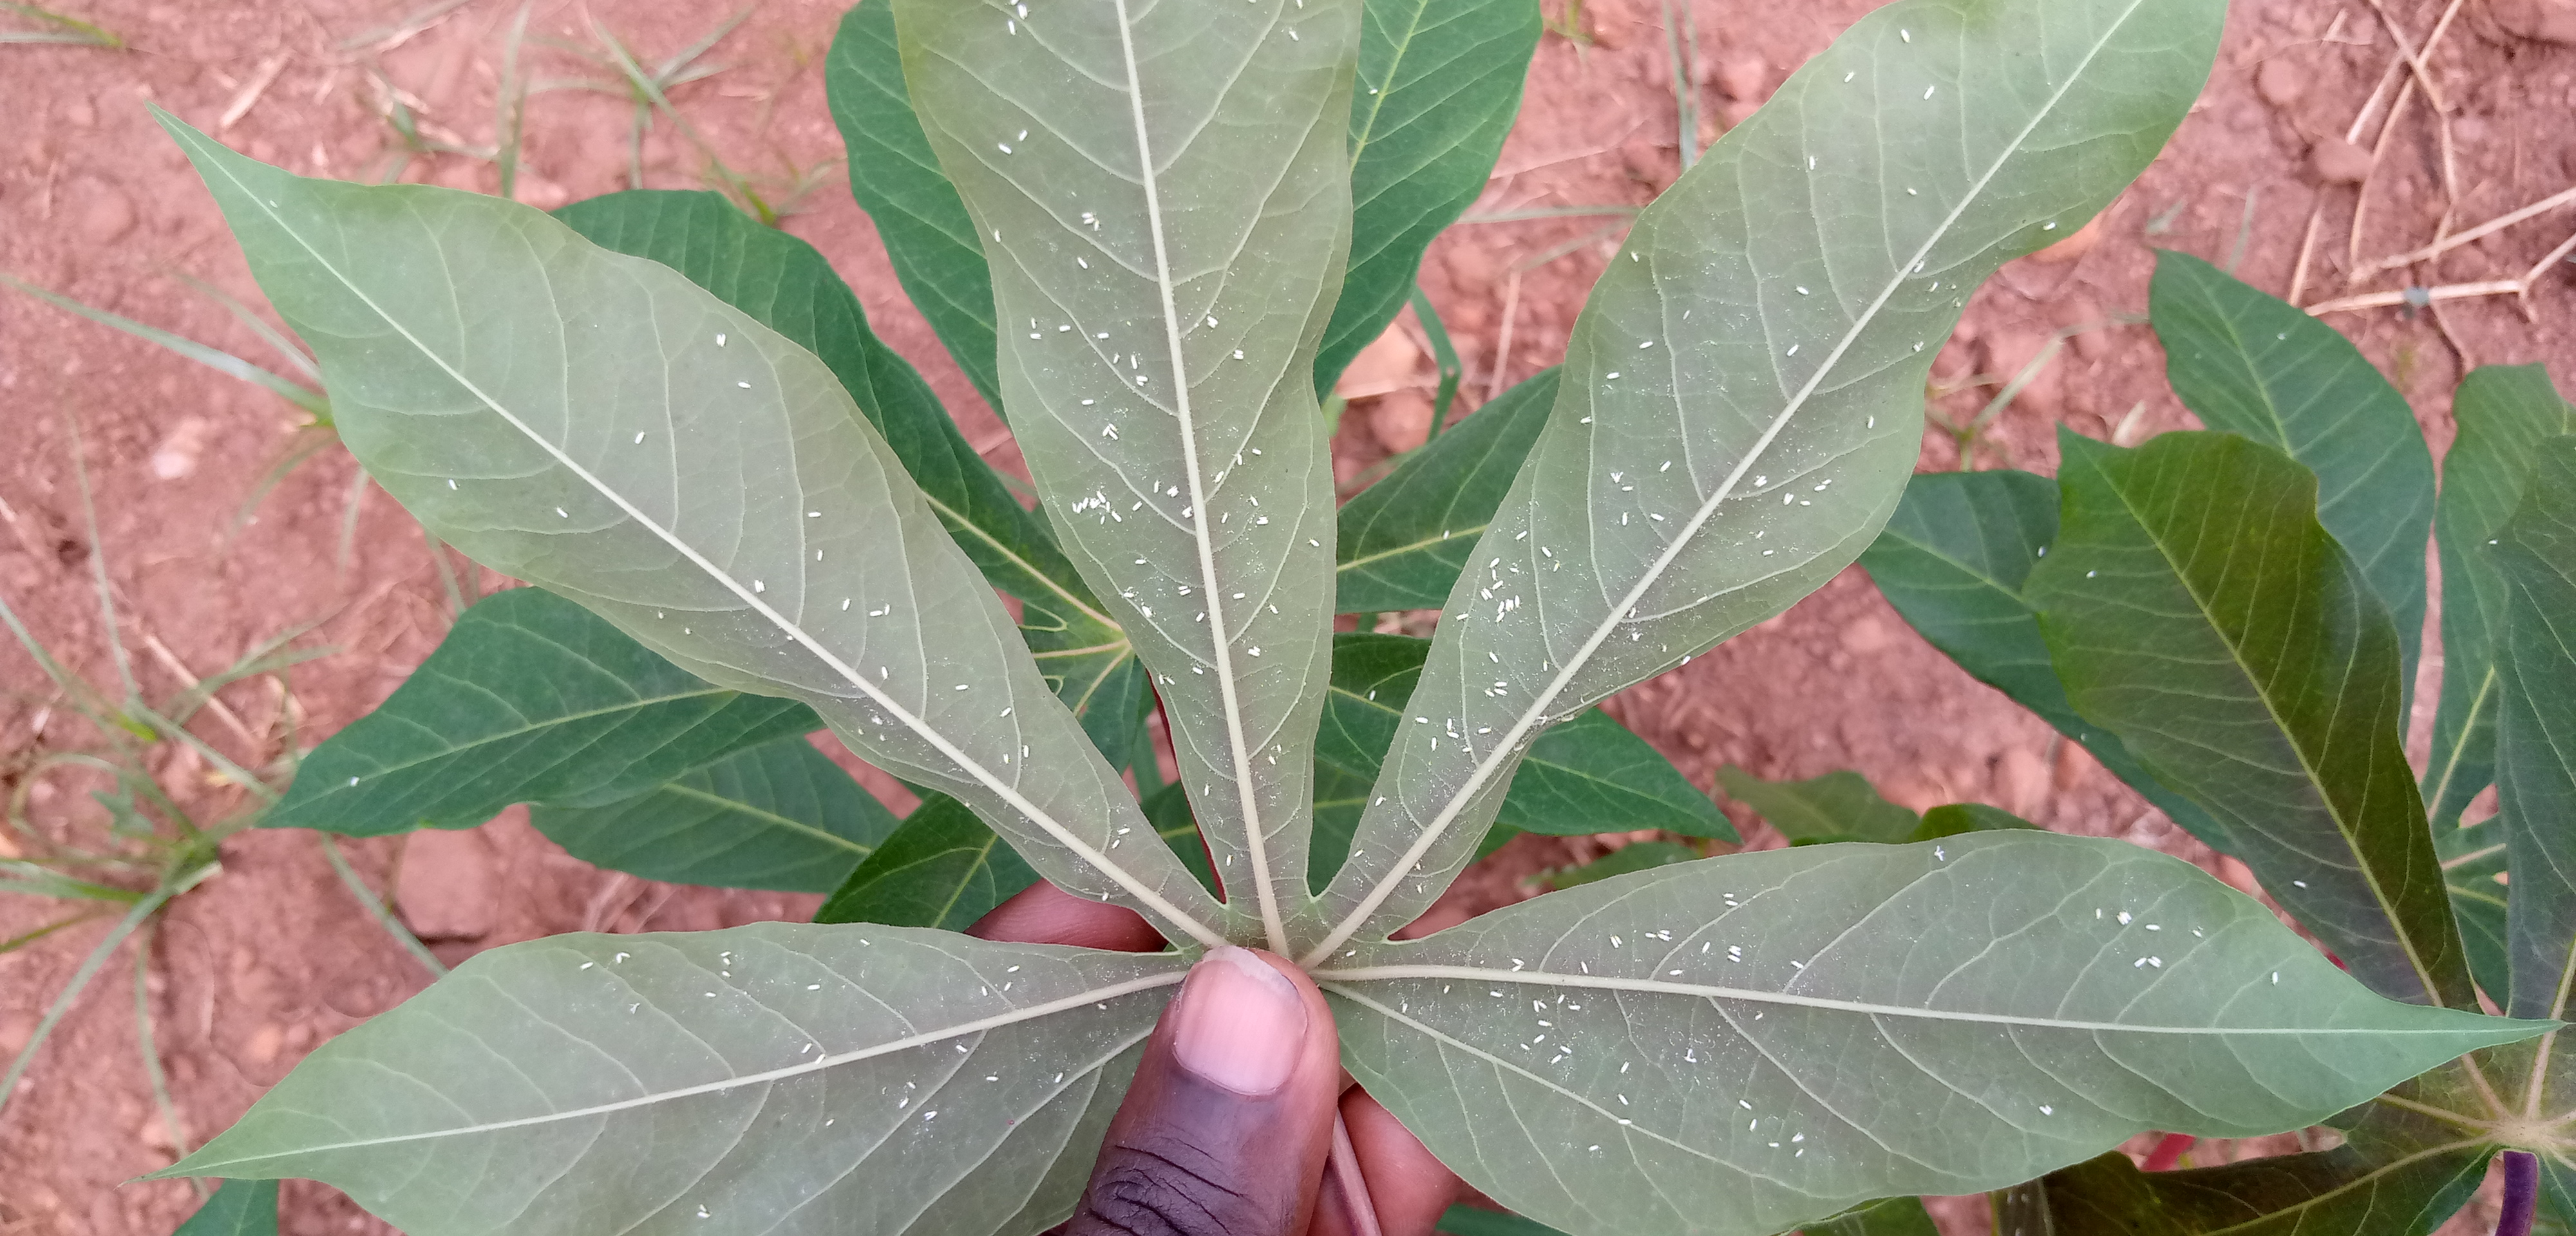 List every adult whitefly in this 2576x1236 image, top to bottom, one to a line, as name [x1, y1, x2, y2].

whitefly [1010, 1, 1028, 21]
whitefly [1004, 17, 1019, 39]
whitefly [1894, 21, 1924, 44]
whitefly [1280, 24, 1309, 44]
whitefly [1844, 71, 1868, 86]
whitefly [1919, 80, 1949, 103]
whitefly [1012, 125, 1043, 149]
whitefly [992, 138, 1021, 159]
whitefly [1804, 150, 1830, 173]
whitefly [1903, 180, 1922, 203]
whitefly [1081, 202, 1111, 233]
whitefly [1078, 207, 1108, 232]
whitefly [2040, 214, 2061, 233]
whitefly [990, 226, 1010, 247]
whitefly [1070, 252, 1108, 276]
whitefly [1626, 252, 1649, 269]
whitefly [1904, 252, 1935, 273]
whitefly [1924, 276, 1949, 295]
whitefly [1786, 285, 1819, 302]
whitefly [1680, 301, 1698, 322]
whitefly [1202, 308, 1224, 334]
whitefly [1027, 312, 1051, 337]
whitefly [1052, 321, 1078, 339]
whitefly [1027, 326, 1049, 346]
whitefly [710, 327, 735, 352]
whitefly [1094, 330, 1119, 342]
whitefly [1909, 333, 1927, 353]
whitefly [1786, 336, 1804, 363]
whitefly [1635, 337, 1659, 353]
whitefly [1233, 346, 1251, 366]
whitefly [1129, 348, 1148, 372]
whitefly [1102, 351, 1131, 365]
whitefly [1602, 366, 1626, 387]
whitefly [1130, 371, 1158, 389]
whitefly [734, 378, 761, 395]
whitefly [1081, 393, 1104, 412]
whitefly [1575, 410, 1602, 426]
whitefly [1862, 411, 1886, 432]
whitefly [1095, 419, 1124, 445]
whitefly [1097, 422, 1128, 445]
whitefly [633, 427, 652, 447]
whitefly [1246, 442, 1273, 461]
whitefly [1232, 449, 1257, 468]
whitefly [1653, 455, 1676, 478]
whitefly [1606, 462, 1624, 485]
whitefly [1204, 465, 1229, 482]
whitefly [1814, 469, 1839, 491]
whitefly [444, 471, 467, 502]
whitefly [1752, 473, 1779, 500]
whitefly [1621, 474, 1640, 493]
whitefly [1163, 476, 1189, 503]
whitefly [1806, 476, 1833, 496]
whitefly [1148, 479, 1173, 500]
whitefly [1094, 485, 1121, 511]
whitefly [1778, 489, 1796, 510]
whitefly [1241, 489, 1271, 510]
whitefly [1081, 491, 1106, 514]
whitefly [549, 495, 583, 529]
whitefly [1800, 496, 1819, 516]
whitefly [1071, 499, 1087, 514]
whitefly [1130, 499, 1154, 516]
whitefly [1612, 502, 1634, 529]
whitefly [804, 503, 833, 524]
whitefly [1178, 503, 1198, 523]
whitefly [1647, 506, 1667, 527]
whitefly [1210, 507, 1239, 525]
whitefly [1106, 508, 1130, 523]
whitefly [1251, 513, 1280, 531]
whitefly [1097, 514, 1112, 527]
whitefly [1513, 525, 1534, 545]
whitefly [1308, 535, 1329, 555]
whitefly [1539, 540, 1555, 559]
whitefly [1757, 541, 1778, 563]
whitefly [812, 546, 832, 566]
whitefly [1130, 552, 1155, 570]
whitefly [1487, 552, 1505, 571]
whitefly [1549, 554, 1568, 576]
whitefly [1484, 558, 1507, 581]
whitefly [745, 569, 772, 597]
whitefly [1170, 576, 1202, 603]
whitefly [1475, 578, 1498, 603]
whitefly [1229, 582, 1255, 601]
whitefly [1118, 586, 1148, 606]
whitefly [1499, 591, 1519, 612]
whitefly [837, 594, 853, 615]
whitefly [862, 595, 887, 626]
whitefly [1492, 597, 1510, 626]
whitefly [879, 598, 896, 619]
whitefly [1625, 598, 1645, 622]
whitefly [1268, 601, 1291, 619]
whitefly [655, 602, 673, 626]
whitefly [1135, 604, 1157, 622]
whitefly [1448, 604, 1472, 626]
whitefly [1188, 610, 1212, 626]
whitefly [677, 621, 694, 642]
whitefly [1651, 637, 1677, 657]
whitefly [1242, 641, 1271, 666]
whitefly [1480, 642, 1510, 668]
whitefly [1680, 648, 1694, 669]
whitefly [1537, 654, 1555, 677]
whitefly [876, 658, 898, 684]
whitefly [1187, 658, 1215, 684]
whitefly [1150, 665, 1184, 694]
whitefly [1153, 671, 1184, 690]
whitefly [1493, 671, 1513, 698]
whitefly [949, 677, 980, 697]
whitefly [1474, 677, 1497, 699]
whitefly [997, 695, 1022, 726]
whitefly [1410, 710, 1430, 726]
whitefly [1438, 712, 1460, 744]
whitefly [1443, 720, 1461, 745]
whitefly [1471, 722, 1495, 741]
whitefly [1427, 733, 1441, 753]
whitefly [1276, 738, 1289, 752]
whitefly [1018, 740, 1041, 764]
whitefly [1457, 742, 1473, 757]
whitefly [996, 744, 1017, 767]
whitefly [1266, 746, 1286, 778]
whitefly [1195, 780, 1225, 806]
whitefly [1372, 789, 1392, 808]
whitefly [1113, 817, 1141, 838]
whitefly [1108, 838, 1130, 858]
whitefly [1349, 846, 1370, 864]
whitefly [1216, 852, 1236, 870]
whitefly [1413, 857, 1425, 875]
whitefly [1412, 876, 1427, 894]
whitefly [1099, 885, 1123, 901]
whitefly [1718, 885, 1740, 911]
whitefly [1714, 885, 1743, 916]
whitefly [2089, 899, 2108, 924]
whitefly [2115, 901, 2134, 935]
whitefly [2117, 906, 2134, 929]
whitefly [2143, 916, 2164, 942]
whitefly [2188, 922, 2204, 943]
whitefly [1657, 924, 1674, 945]
whitefly [1642, 924, 1658, 942]
whitefly [1602, 927, 1622, 951]
whitefly [858, 928, 880, 949]
whitefly [1606, 929, 1627, 950]
whitefly [1699, 930, 1716, 958]
whitefly [1726, 937, 1743, 968]
whitefly [1725, 937, 1742, 959]
whitefly [1344, 940, 1365, 961]
whitefly [719, 941, 737, 969]
whitefly [2148, 944, 2169, 975]
whitefly [711, 944, 739, 968]
whitefly [607, 949, 637, 971]
whitefly [1790, 949, 1806, 979]
whitefly [1501, 951, 1526, 973]
whitefly [1504, 951, 1531, 979]
whitefly [2126, 951, 2151, 977]
whitefly [576, 953, 603, 974]
whitefly [1663, 956, 1684, 981]
whitefly [1575, 957, 1595, 978]
whitefly [999, 959, 1027, 975]
whitefly [719, 961, 735, 982]
whitefly [2269, 971, 2285, 991]
whitefly [807, 973, 829, 993]
whitefly [999, 977, 1019, 999]
whitefly [1438, 977, 1456, 1004]
whitefly [973, 981, 996, 1004]
whitefly [700, 982, 723, 1004]
whitefly [1484, 982, 1505, 1003]
whitefly [1551, 986, 1571, 1006]
whitefly [1396, 994, 1415, 1018]
whitefly [1091, 995, 1108, 1013]
whitefly [1529, 996, 1547, 1018]
whitefly [1564, 998, 1584, 1018]
whitefly [1533, 1016, 1550, 1031]
whitefly [1532, 1027, 1551, 1046]
whitefly [791, 1029, 820, 1059]
whitefly [946, 1036, 974, 1058]
whitefly [1515, 1036, 1529, 1060]
whitefly [1560, 1036, 1579, 1060]
whitefly [802, 1044, 834, 1069]
whitefly [1683, 1045, 1704, 1080]
whitefly [1549, 1052, 1561, 1070]
whitefly [1618, 1053, 1632, 1080]
whitefly [1044, 1063, 1080, 1094]
whitefly [979, 1067, 1012, 1093]
whitefly [905, 1071, 926, 1096]
whitefly [1736, 1084, 1754, 1113]
whitefly [1613, 1087, 1633, 1110]
whitefly [893, 1094, 913, 1112]
whitefly [2034, 1094, 2060, 1121]
whitefly [918, 1107, 947, 1124]
whitefly [1742, 1110, 1762, 1137]
whitefly [1610, 1112, 1634, 1134]
whitefly [824, 1114, 845, 1127]
whitefly [1783, 1122, 1804, 1154]
whitefly [1582, 1136, 1599, 1159]
whitefly [1762, 1138, 1781, 1157]
whitefly [1792, 1145, 1809, 1163]
whitefly [687, 1199, 714, 1219]